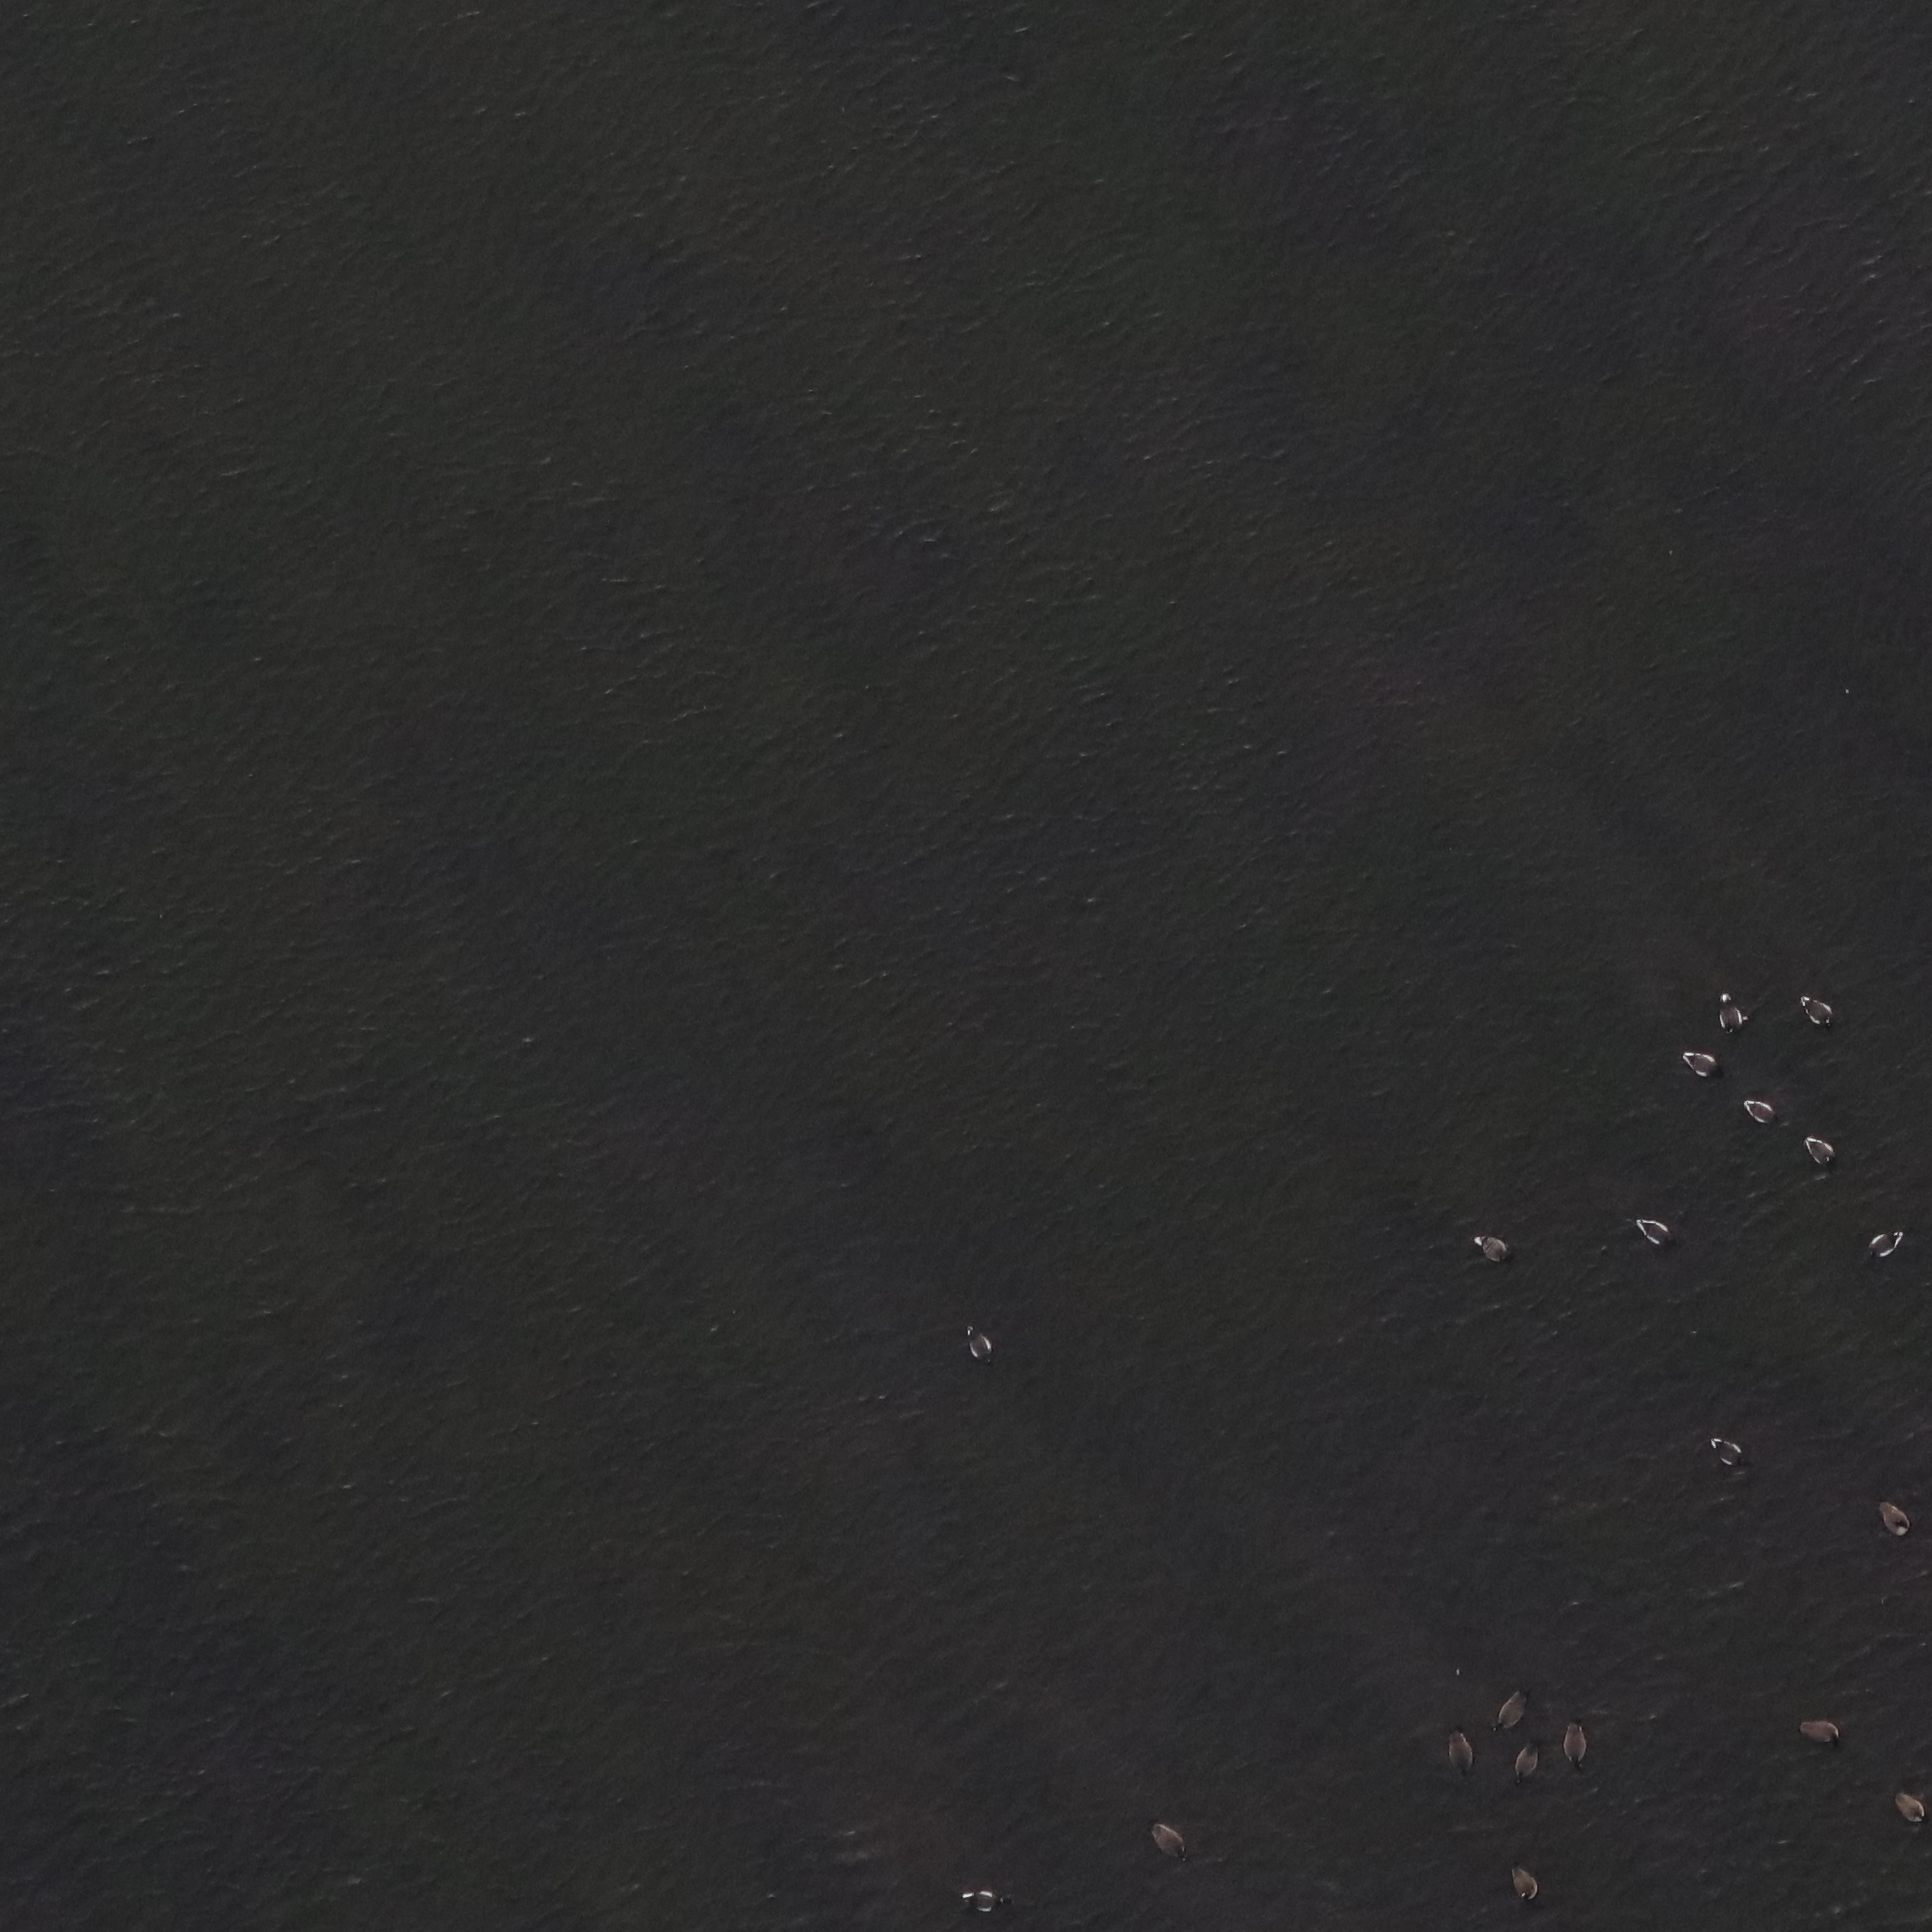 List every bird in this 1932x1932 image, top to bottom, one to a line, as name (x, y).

brant (1819, 1012)
brant (1734, 1014)
brant (1700, 1065)
brant (1763, 1110)
brant (1820, 1154)
brant (1655, 1232)
brant (1886, 1246)
brant (1493, 1248)
brant (979, 1344)
brant (1729, 1454)
Canada goose (1894, 1518)
Canada goose (1514, 1710)
Canada goose (1822, 1734)
Canada goose (1578, 1742)
Canada goose (1460, 1750)
Canada goose (1526, 1763)
Canada goose (1910, 1807)
Canada goose (1168, 1841)
Canada goose (1524, 1883)
brant (984, 1901)